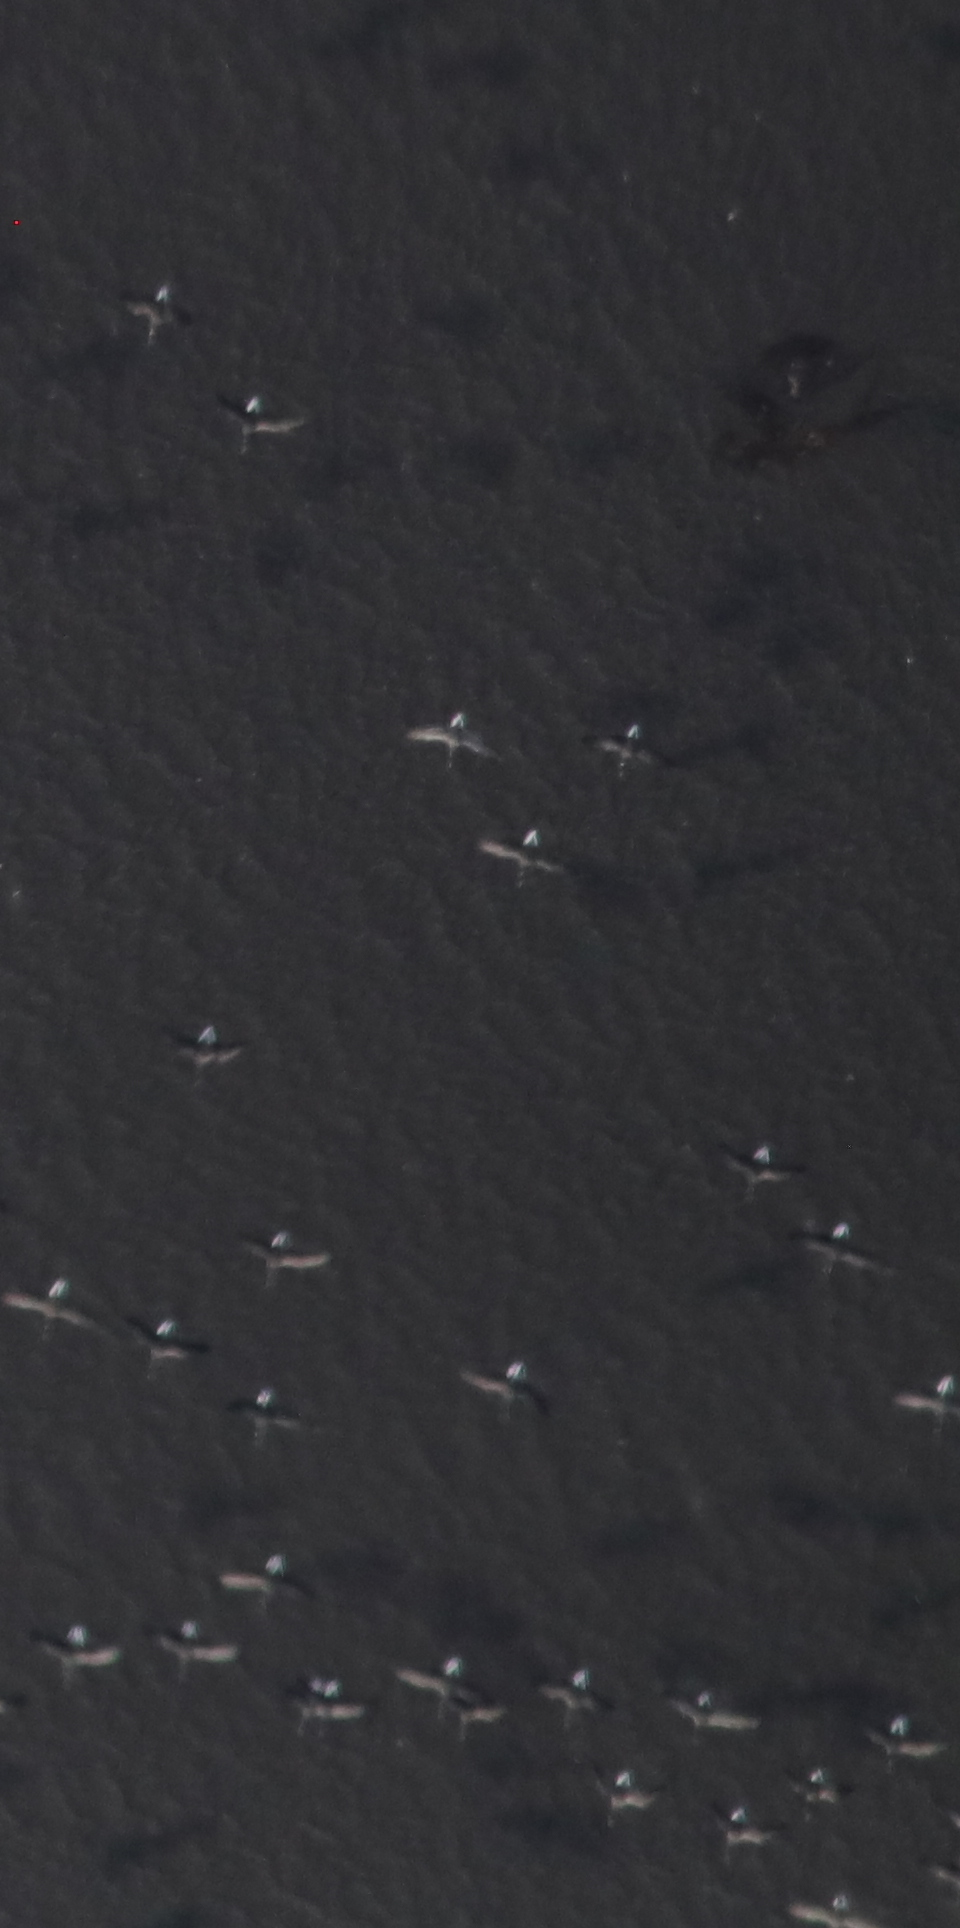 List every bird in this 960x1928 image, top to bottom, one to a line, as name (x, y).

brant (158, 319)
brant (250, 417)
brant (455, 736)
brant (628, 746)
brant (528, 857)
brant (203, 1052)
brant (761, 1174)
brant (839, 1247)
brant (283, 1253)
brant (54, 1308)
brant (162, 1348)
brant (511, 1387)
brant (942, 1408)
brant (265, 1414)
brant (272, 1584)
brant (183, 1647)
brant (73, 1655)
brant (447, 1683)
brant (578, 1698)
brant (316, 1704)
brant (330, 1709)
brant (471, 1714)
brant (703, 1715)
brant (896, 1739)
brant (812, 1796)
brant (616, 1797)
brant (739, 1833)
brant (839, 1917)